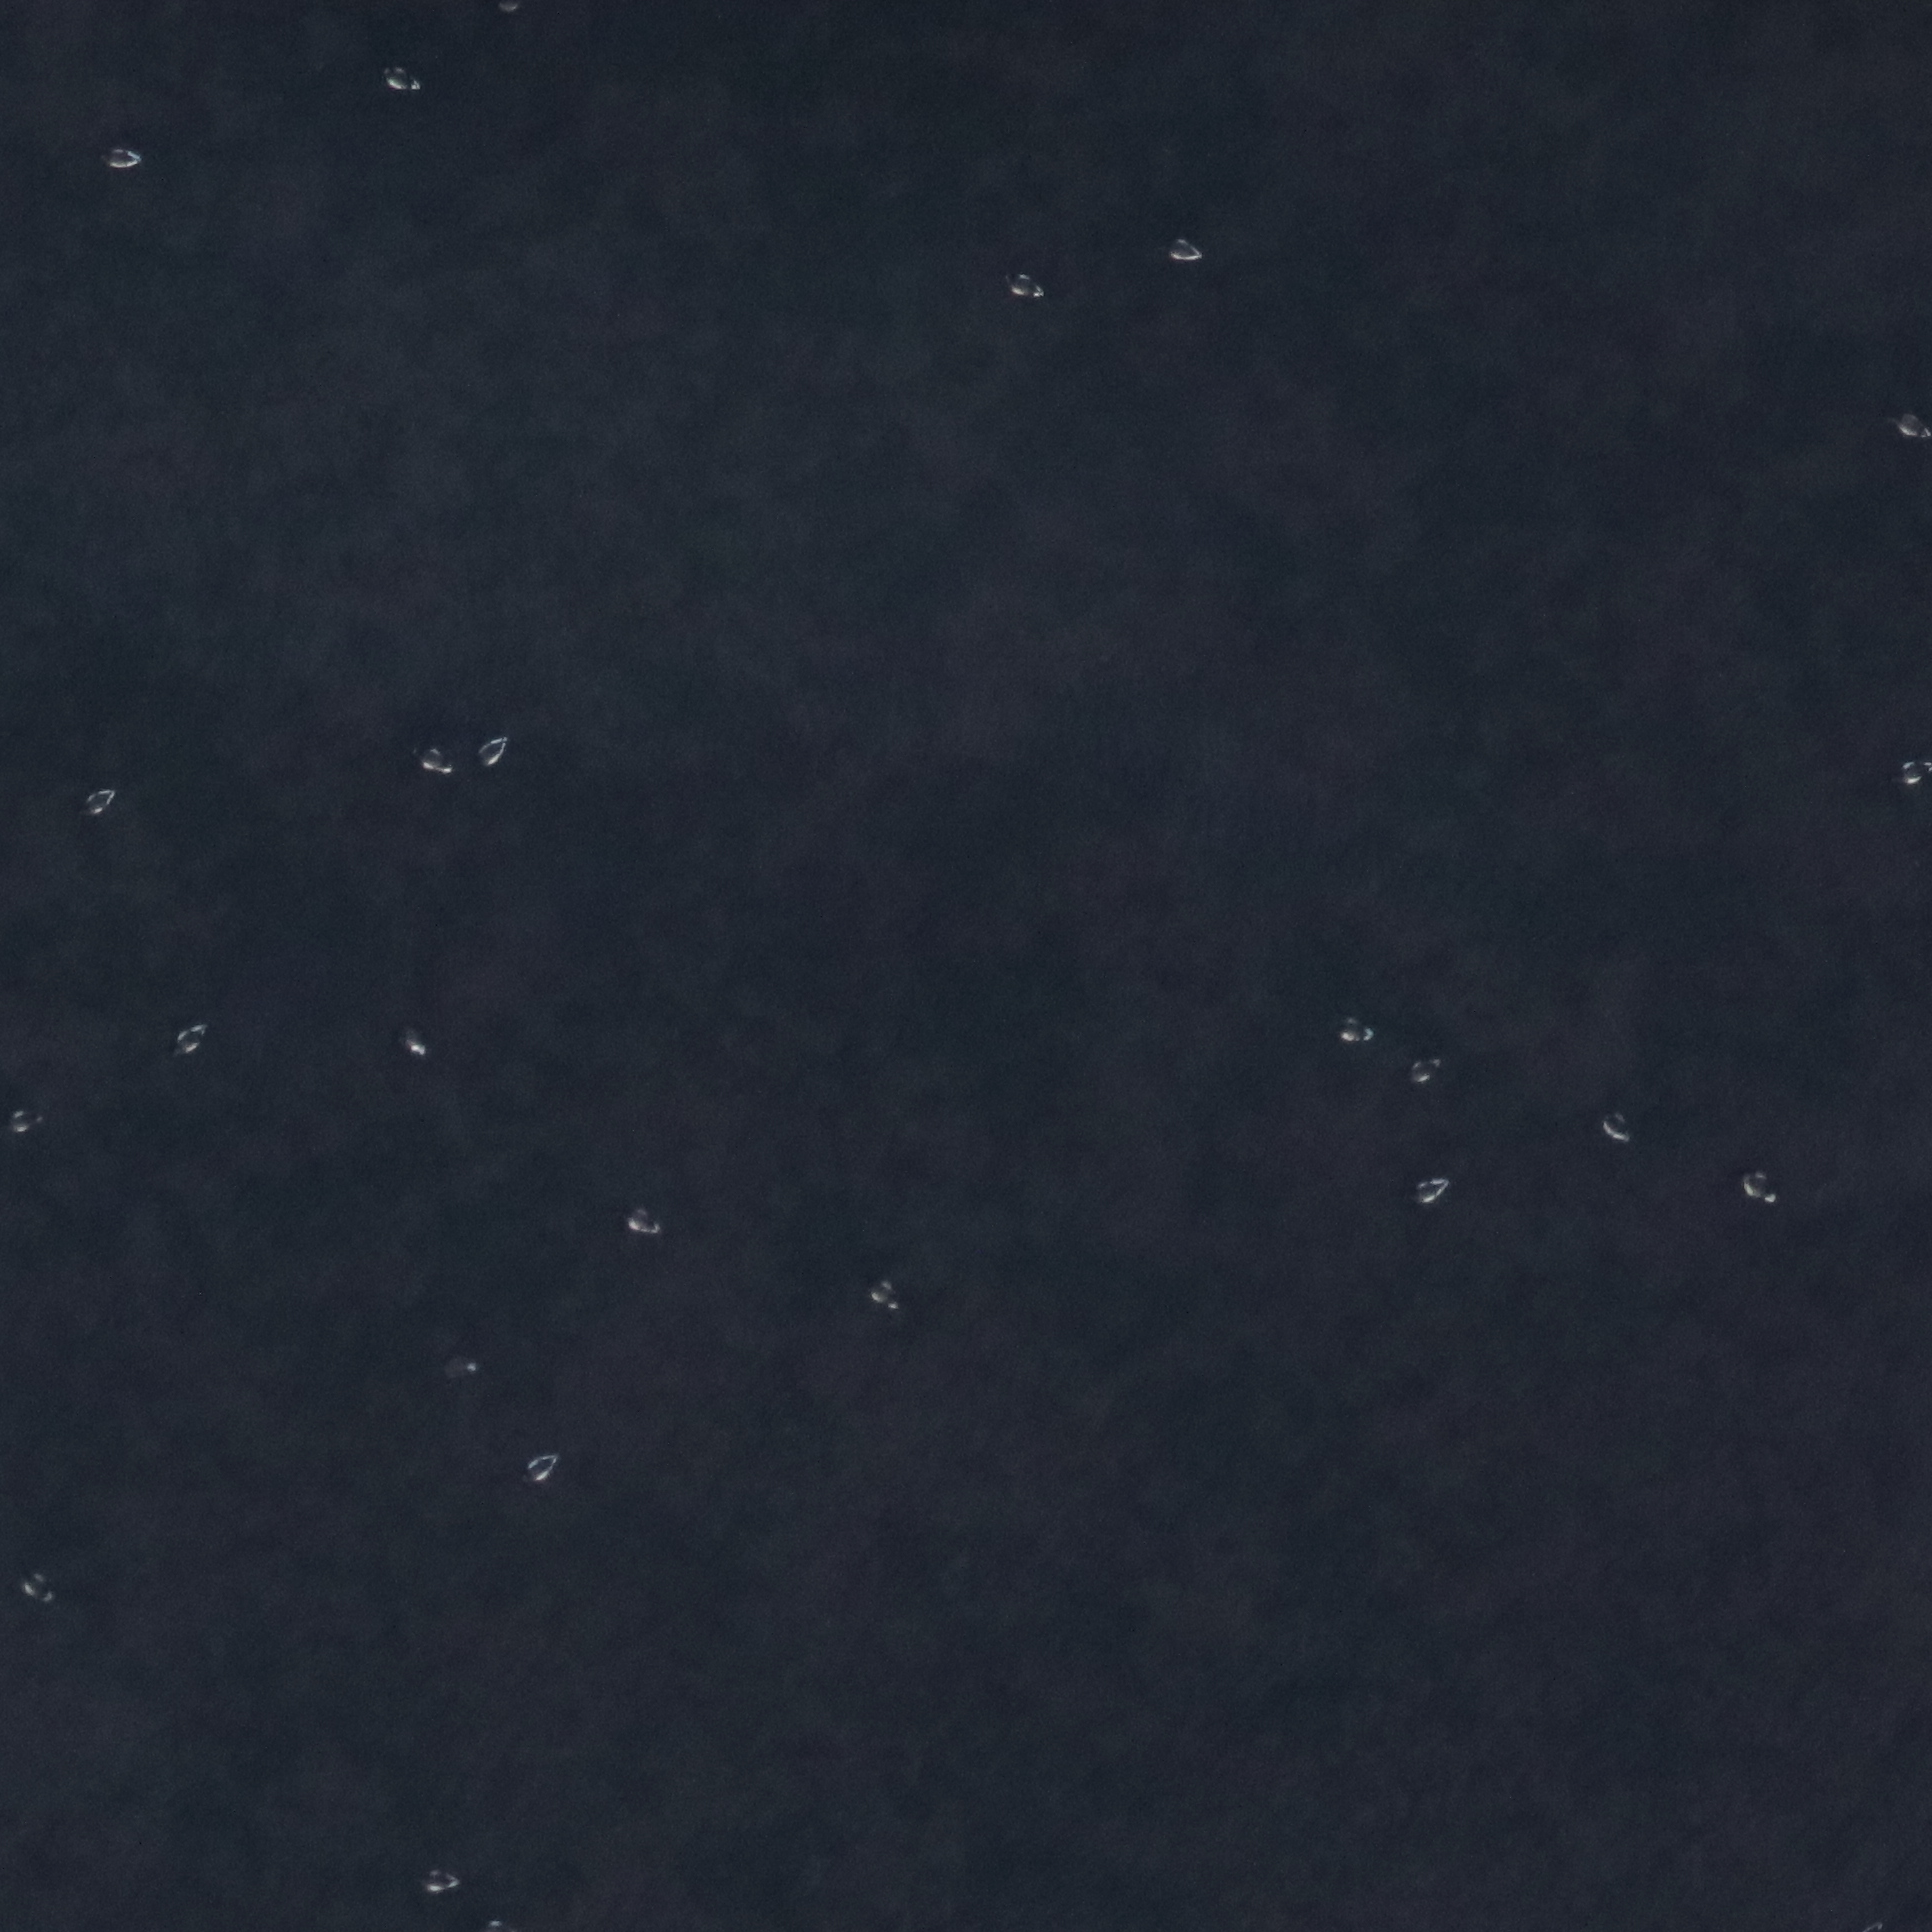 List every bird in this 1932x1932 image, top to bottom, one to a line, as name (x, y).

brant (398, 79)
brant (118, 158)
brant (1182, 249)
brant (1023, 287)
brant (1914, 426)
brant (488, 751)
brant (431, 759)
brant (1913, 773)
brant (100, 803)
brant (1354, 1032)
brant (412, 1037)
brant (189, 1040)
brant (1424, 1071)
brant (19, 1119)
brant (1616, 1125)
brant (1757, 1184)
brant (1430, 1190)
brant (641, 1221)
brant (885, 1292)
brant (457, 1367)
brant (538, 1469)
brant (37, 1585)
brant (436, 1879)